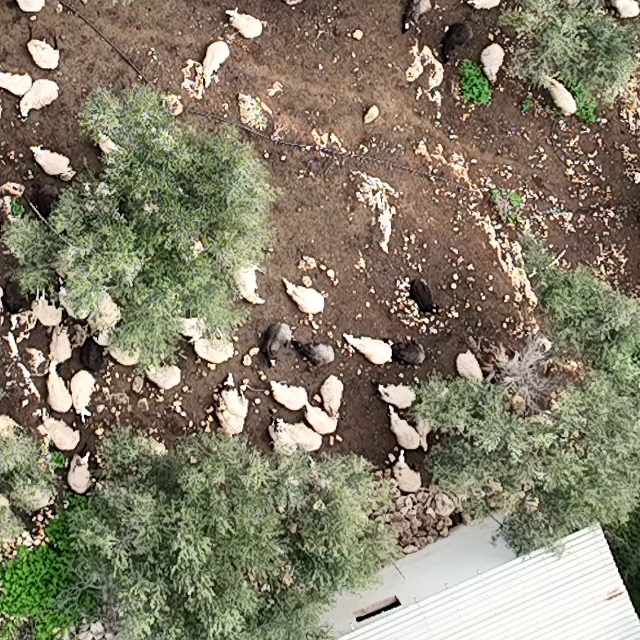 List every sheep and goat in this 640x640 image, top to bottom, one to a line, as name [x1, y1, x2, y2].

sheep [9, 0, 45, 12]
sheep [265, 0, 304, 4]
sheep [402, 0, 433, 33]
sheep [462, 0, 501, 11]
sheep [550, 0, 579, 5]
sheep [607, 0, 639, 19]
sheep [224, 8, 263, 39]
sheep [441, 23, 472, 67]
sheep [26, 39, 59, 70]
sheep [203, 40, 231, 88]
sheep [480, 42, 506, 85]
sheep [0, 61, 33, 96]
sheep [541, 73, 578, 117]
sheep [17, 79, 59, 119]
sheep [98, 130, 128, 156]
sheep [29, 146, 72, 174]
sheep [36, 183, 62, 209]
sheep [233, 260, 266, 305]
sheep [57, 277, 92, 319]
sheep [3, 278, 32, 312]
sheep [282, 278, 325, 316]
sheep [408, 278, 441, 315]
sheep [32, 285, 64, 326]
sheep [94, 292, 123, 344]
sheep [175, 316, 205, 342]
sheep [48, 317, 75, 362]
sheep [261, 321, 292, 366]
sheep [83, 330, 106, 369]
sheep [342, 332, 393, 365]
sheep [383, 336, 426, 365]
sheep [194, 338, 235, 362]
sheep [105, 341, 142, 366]
sheep [291, 341, 335, 364]
sheep [457, 350, 486, 386]
sheep [46, 361, 74, 413]
sheep [146, 362, 182, 389]
sheep [70, 369, 96, 423]
sheep [222, 373, 249, 417]
sheep [319, 374, 344, 417]
sheep [269, 380, 308, 410]
sheep [377, 382, 417, 410]
sheep [216, 397, 244, 435]
sheep [417, 399, 434, 451]
sheep [305, 400, 336, 433]
sheep [387, 404, 421, 450]
sheep [41, 408, 81, 451]
sheep [0, 414, 24, 439]
sheep [268, 417, 296, 455]
sheep [285, 423, 324, 453]
sheep [132, 436, 169, 457]
sheep [394, 450, 422, 492]
sheep [69, 452, 94, 494]
sheep [0, 461, 8, 494]
sheep [8, 486, 55, 511]
sheep [0, 495, 33, 543]